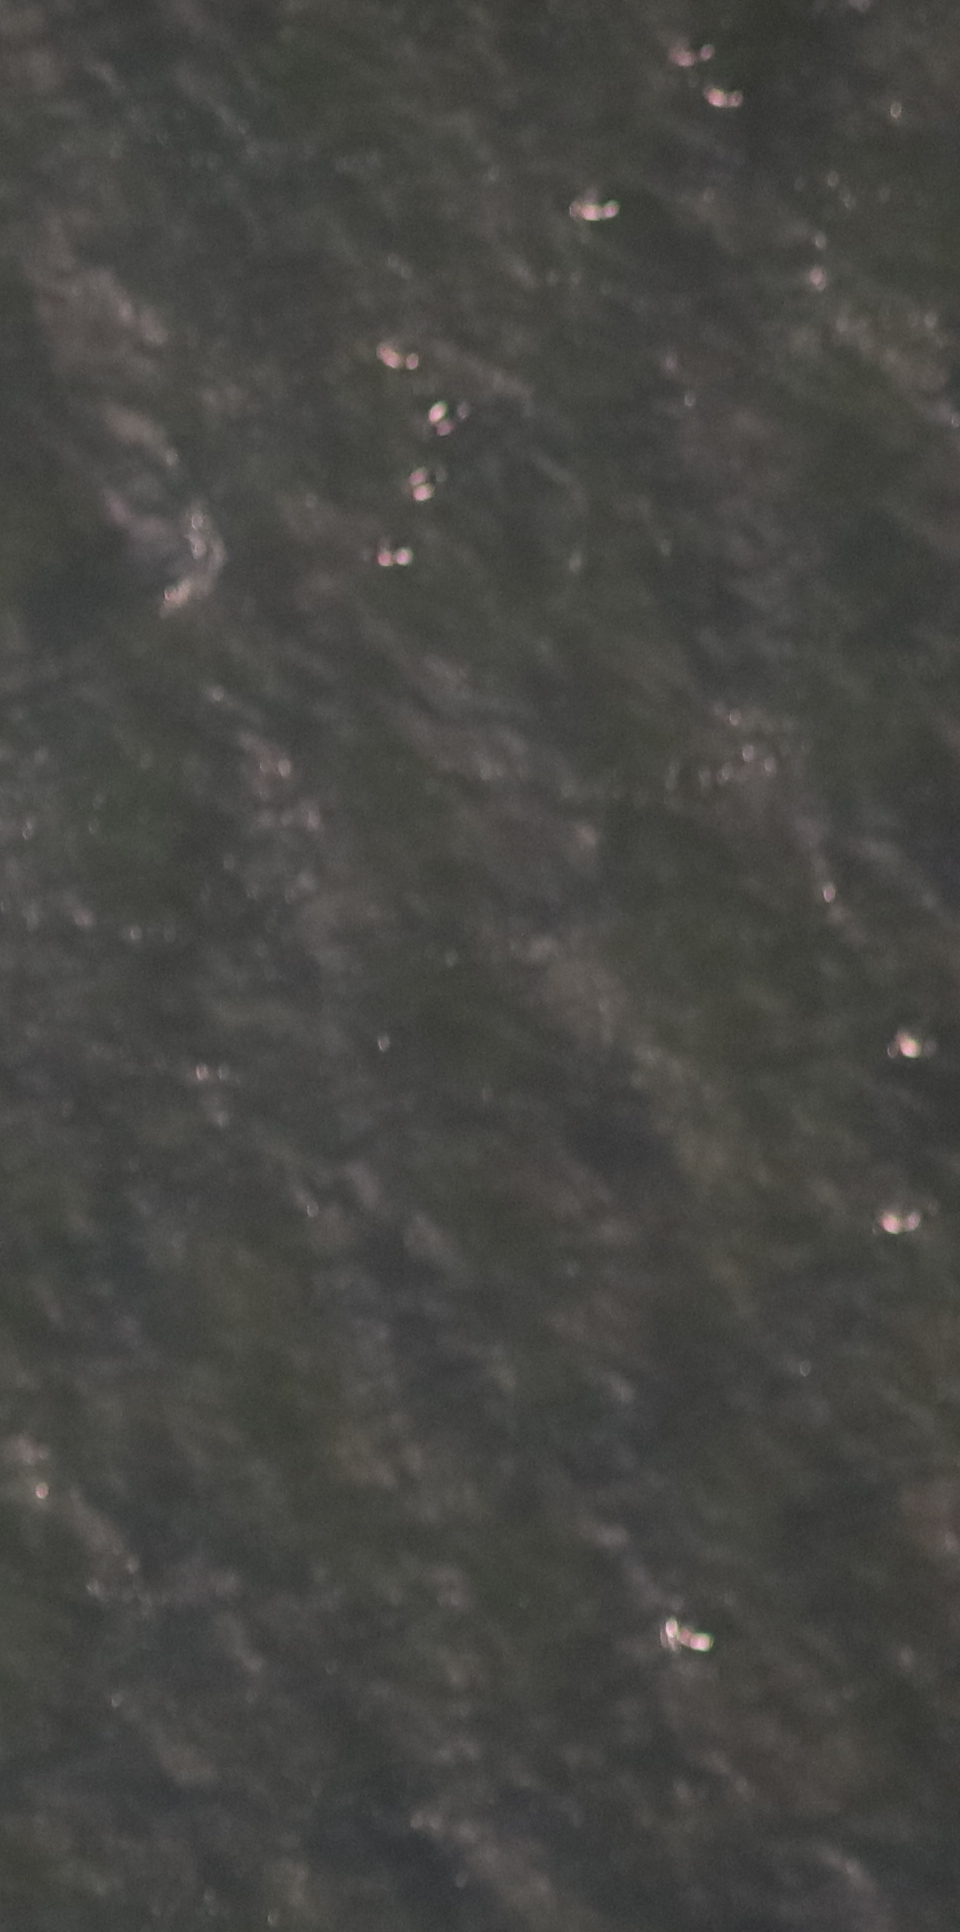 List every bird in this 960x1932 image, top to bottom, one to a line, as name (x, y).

brant (692, 55)
brant (726, 97)
brant (598, 207)
brant (394, 352)
brant (448, 412)
brant (428, 480)
brant (391, 548)
brant (915, 1043)
brant (895, 1214)
brant (693, 1636)